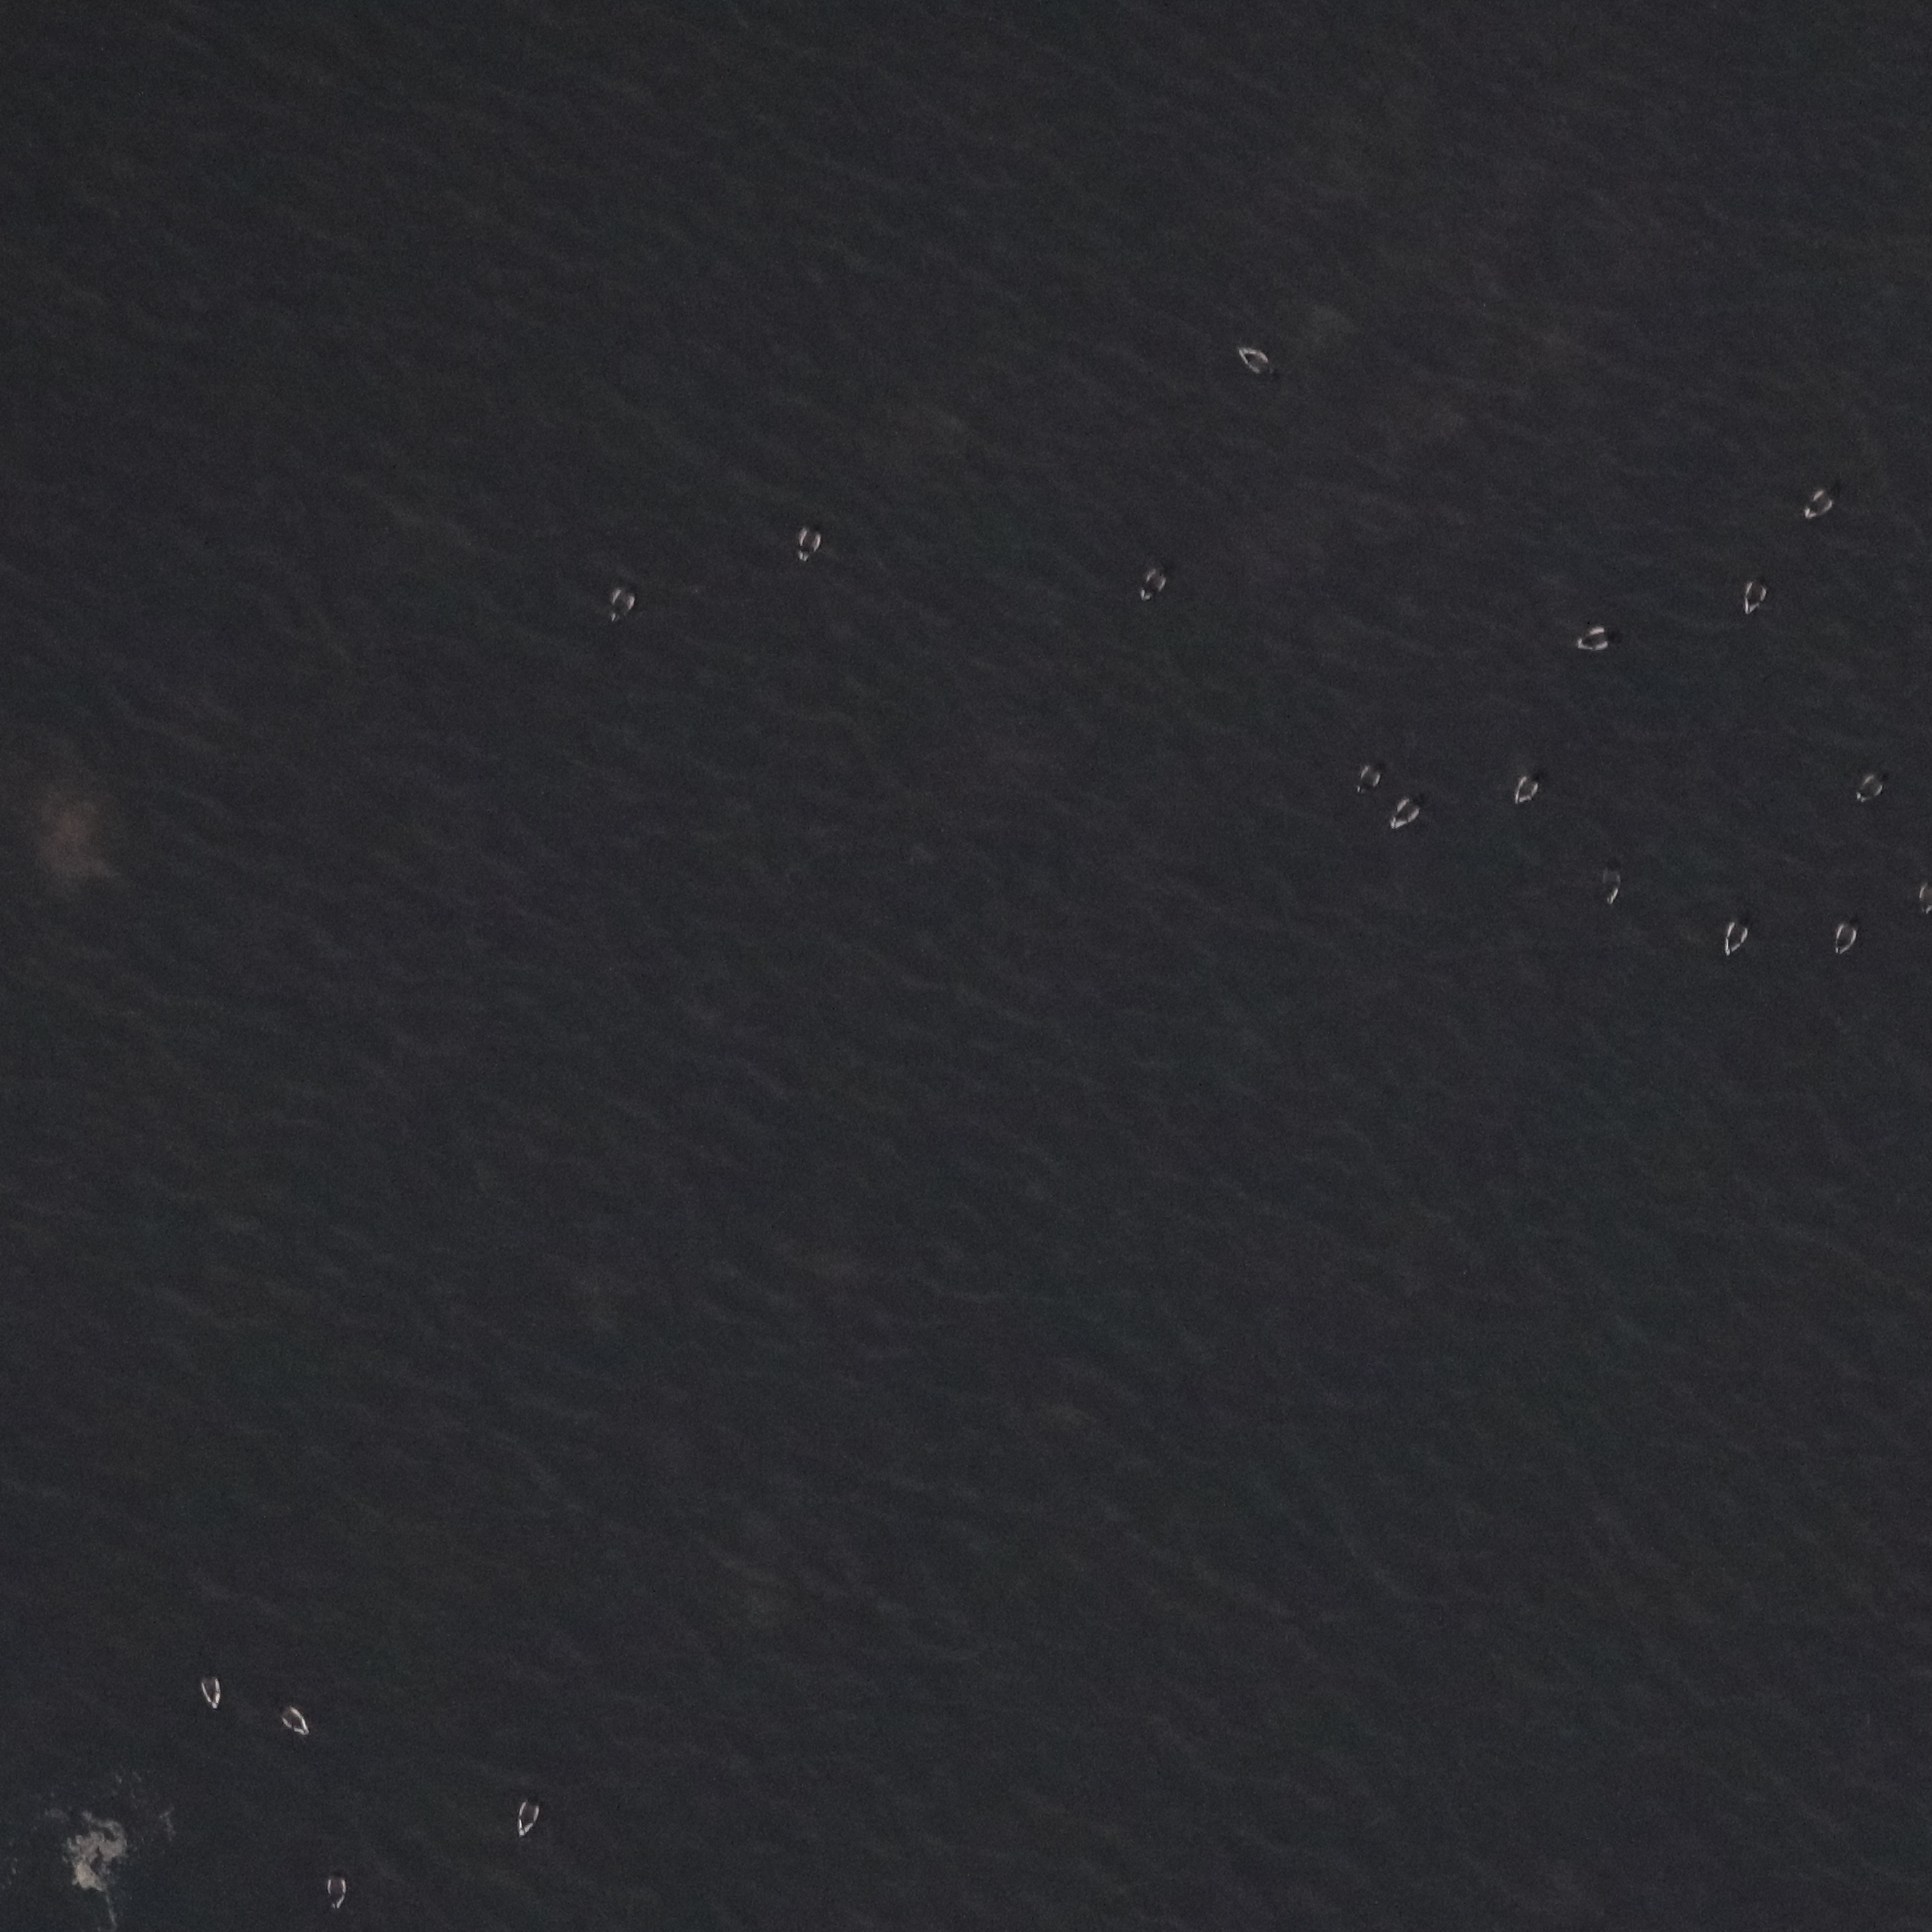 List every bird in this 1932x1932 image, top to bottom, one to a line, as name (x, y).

brant (1257, 362)
brant (1820, 504)
brant (811, 543)
brant (1154, 584)
brant (1756, 594)
brant (624, 605)
brant (1596, 640)
brant (1368, 778)
brant (1527, 788)
brant (1872, 788)
brant (1408, 813)
brant (1614, 879)
brant (1930, 896)
brant (1737, 936)
brant (1846, 937)
brant (212, 1688)
brant (294, 1719)
brant (529, 1814)
brant (338, 1890)